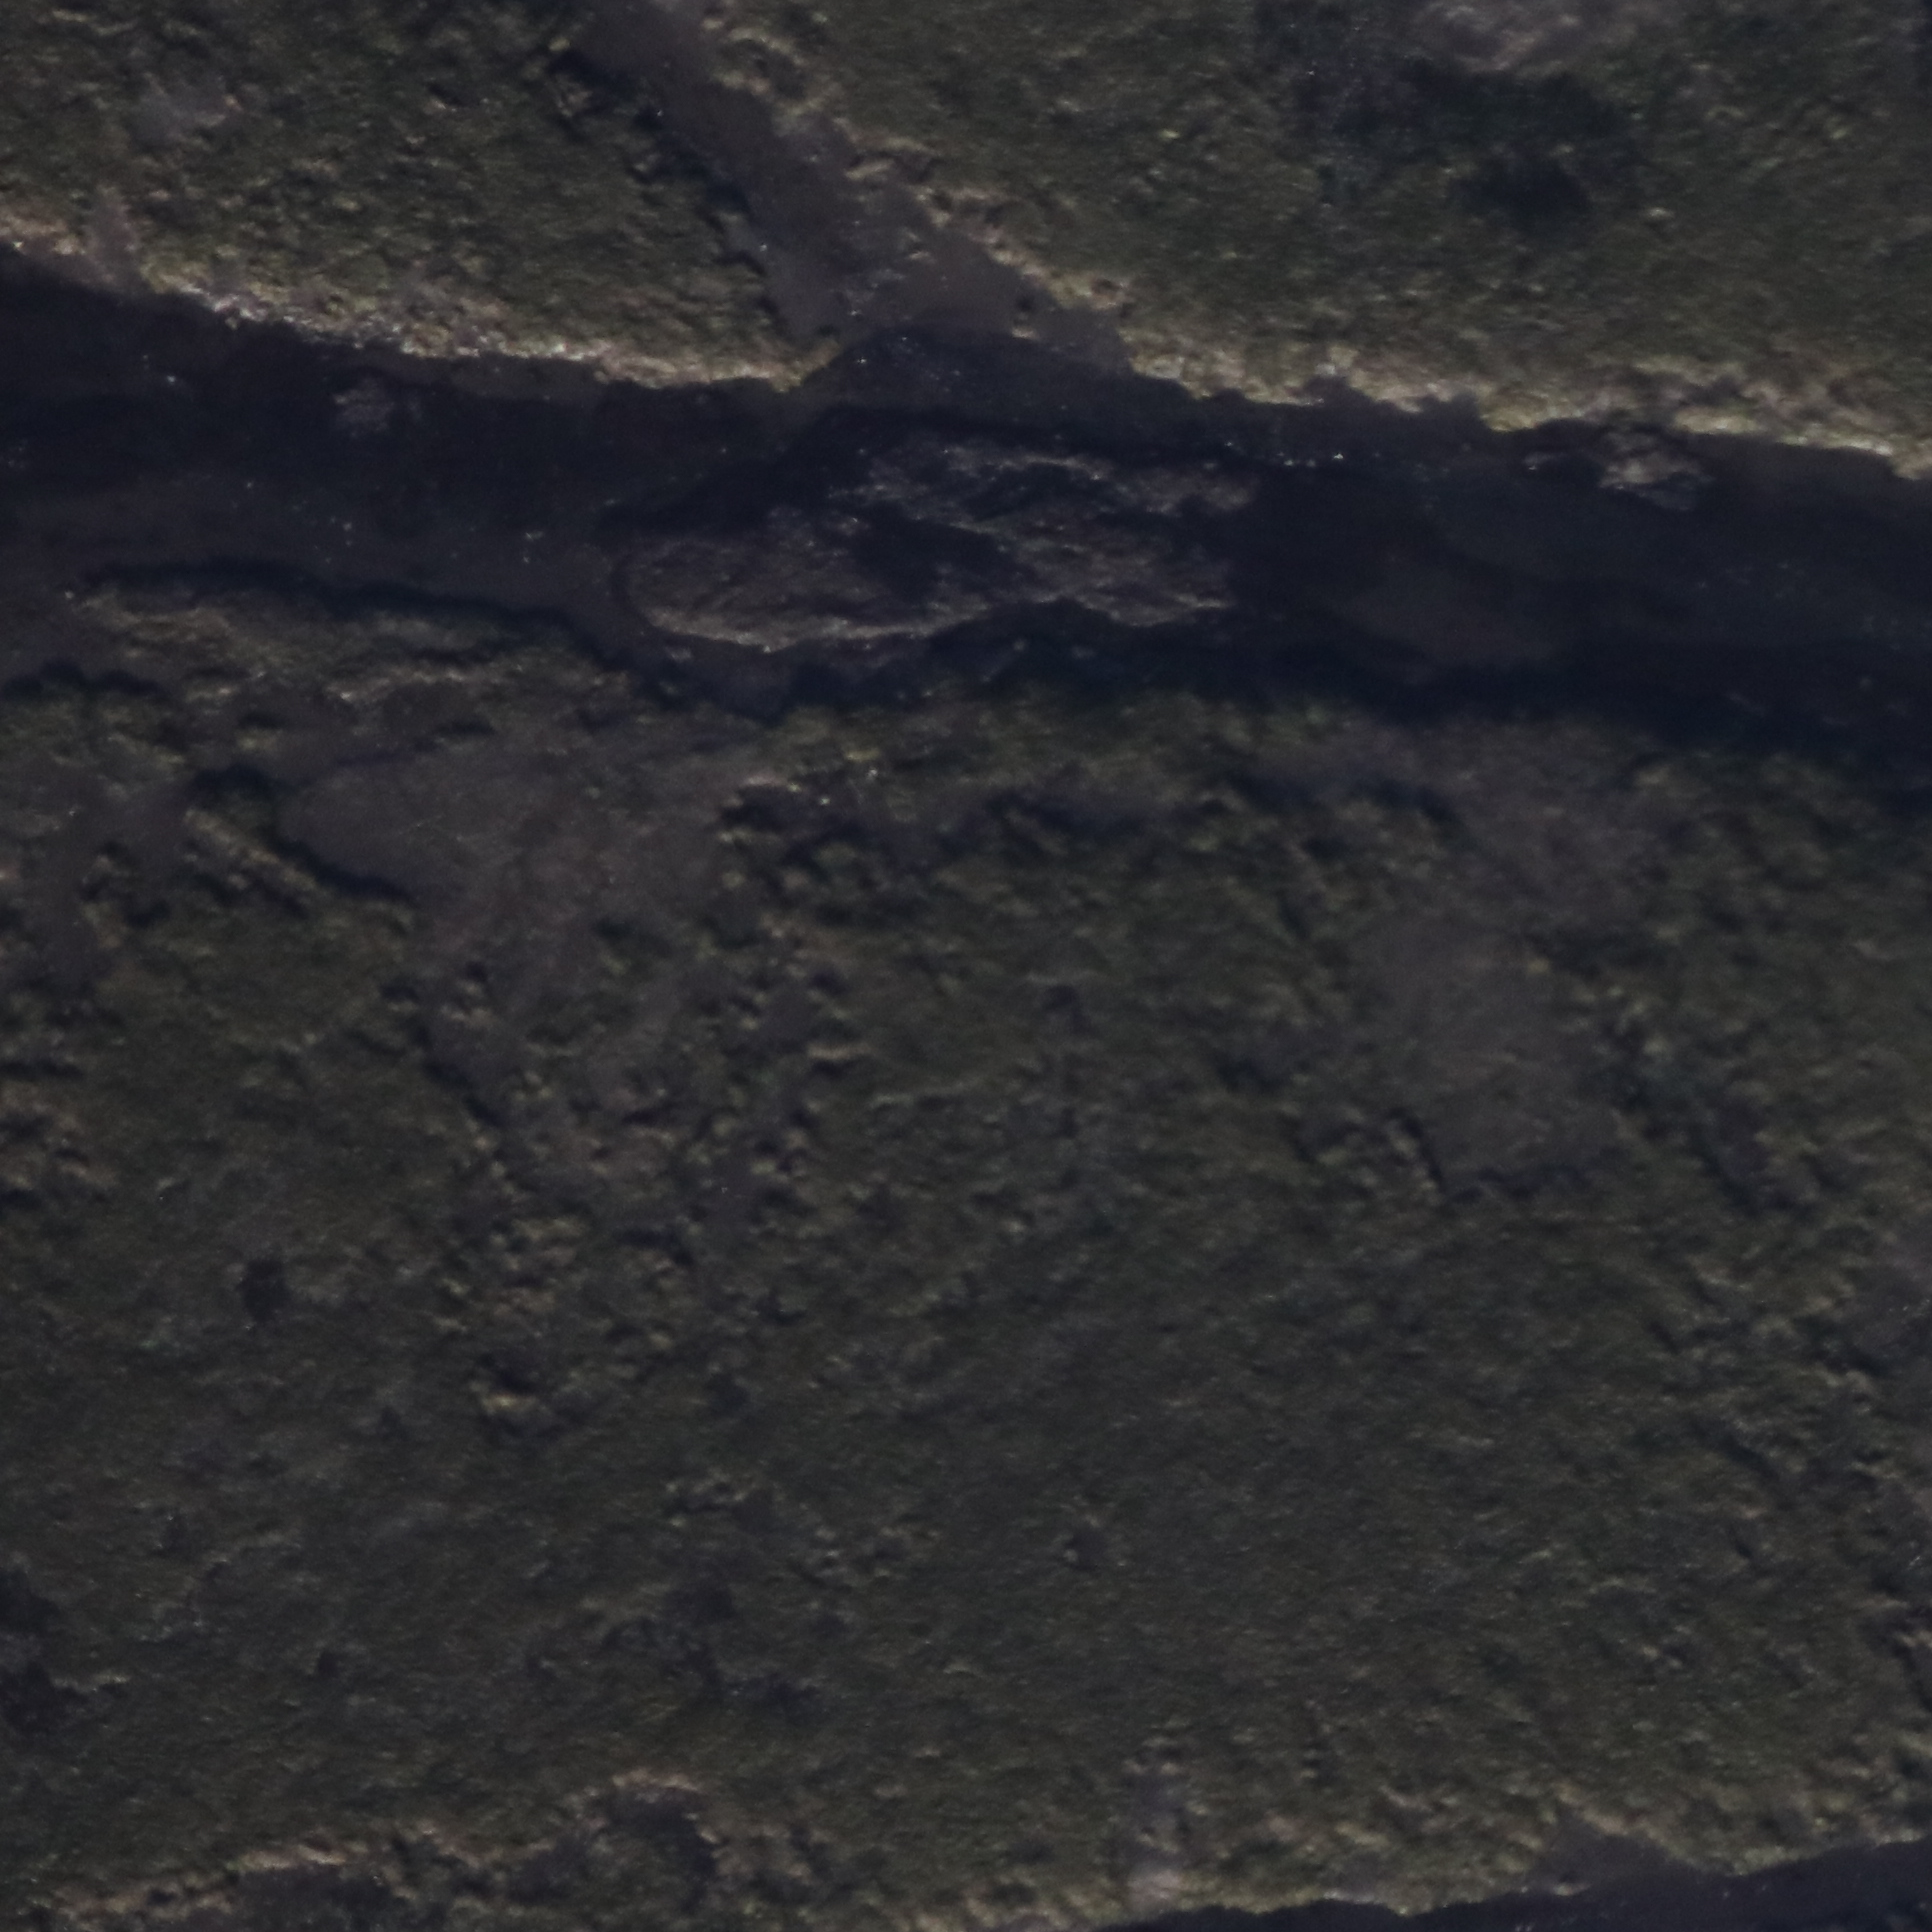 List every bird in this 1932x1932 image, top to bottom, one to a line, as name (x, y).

None